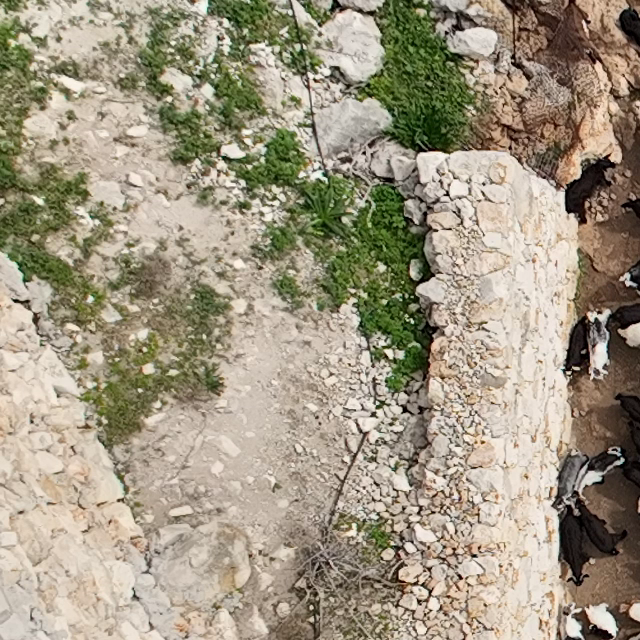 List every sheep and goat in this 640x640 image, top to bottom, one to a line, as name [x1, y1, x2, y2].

goat [619, 7, 639, 48]
goat [565, 9, 595, 62]
goat [626, 80, 639, 172]
goat [564, 153, 616, 227]
goat [621, 200, 639, 233]
goat [619, 252, 639, 296]
goat [612, 302, 639, 328]
goat [585, 308, 611, 380]
goat [564, 315, 588, 376]
goat [617, 322, 639, 362]
goat [615, 395, 639, 442]
goat [629, 422, 639, 486]
goat [573, 445, 625, 502]
goat [553, 447, 588, 509]
goat [621, 467, 639, 507]
goat [574, 498, 620, 557]
goat [558, 515, 591, 587]
goat [560, 601, 601, 639]
goat [622, 601, 639, 623]
goat [586, 603, 617, 639]
goat [623, 623, 639, 639]